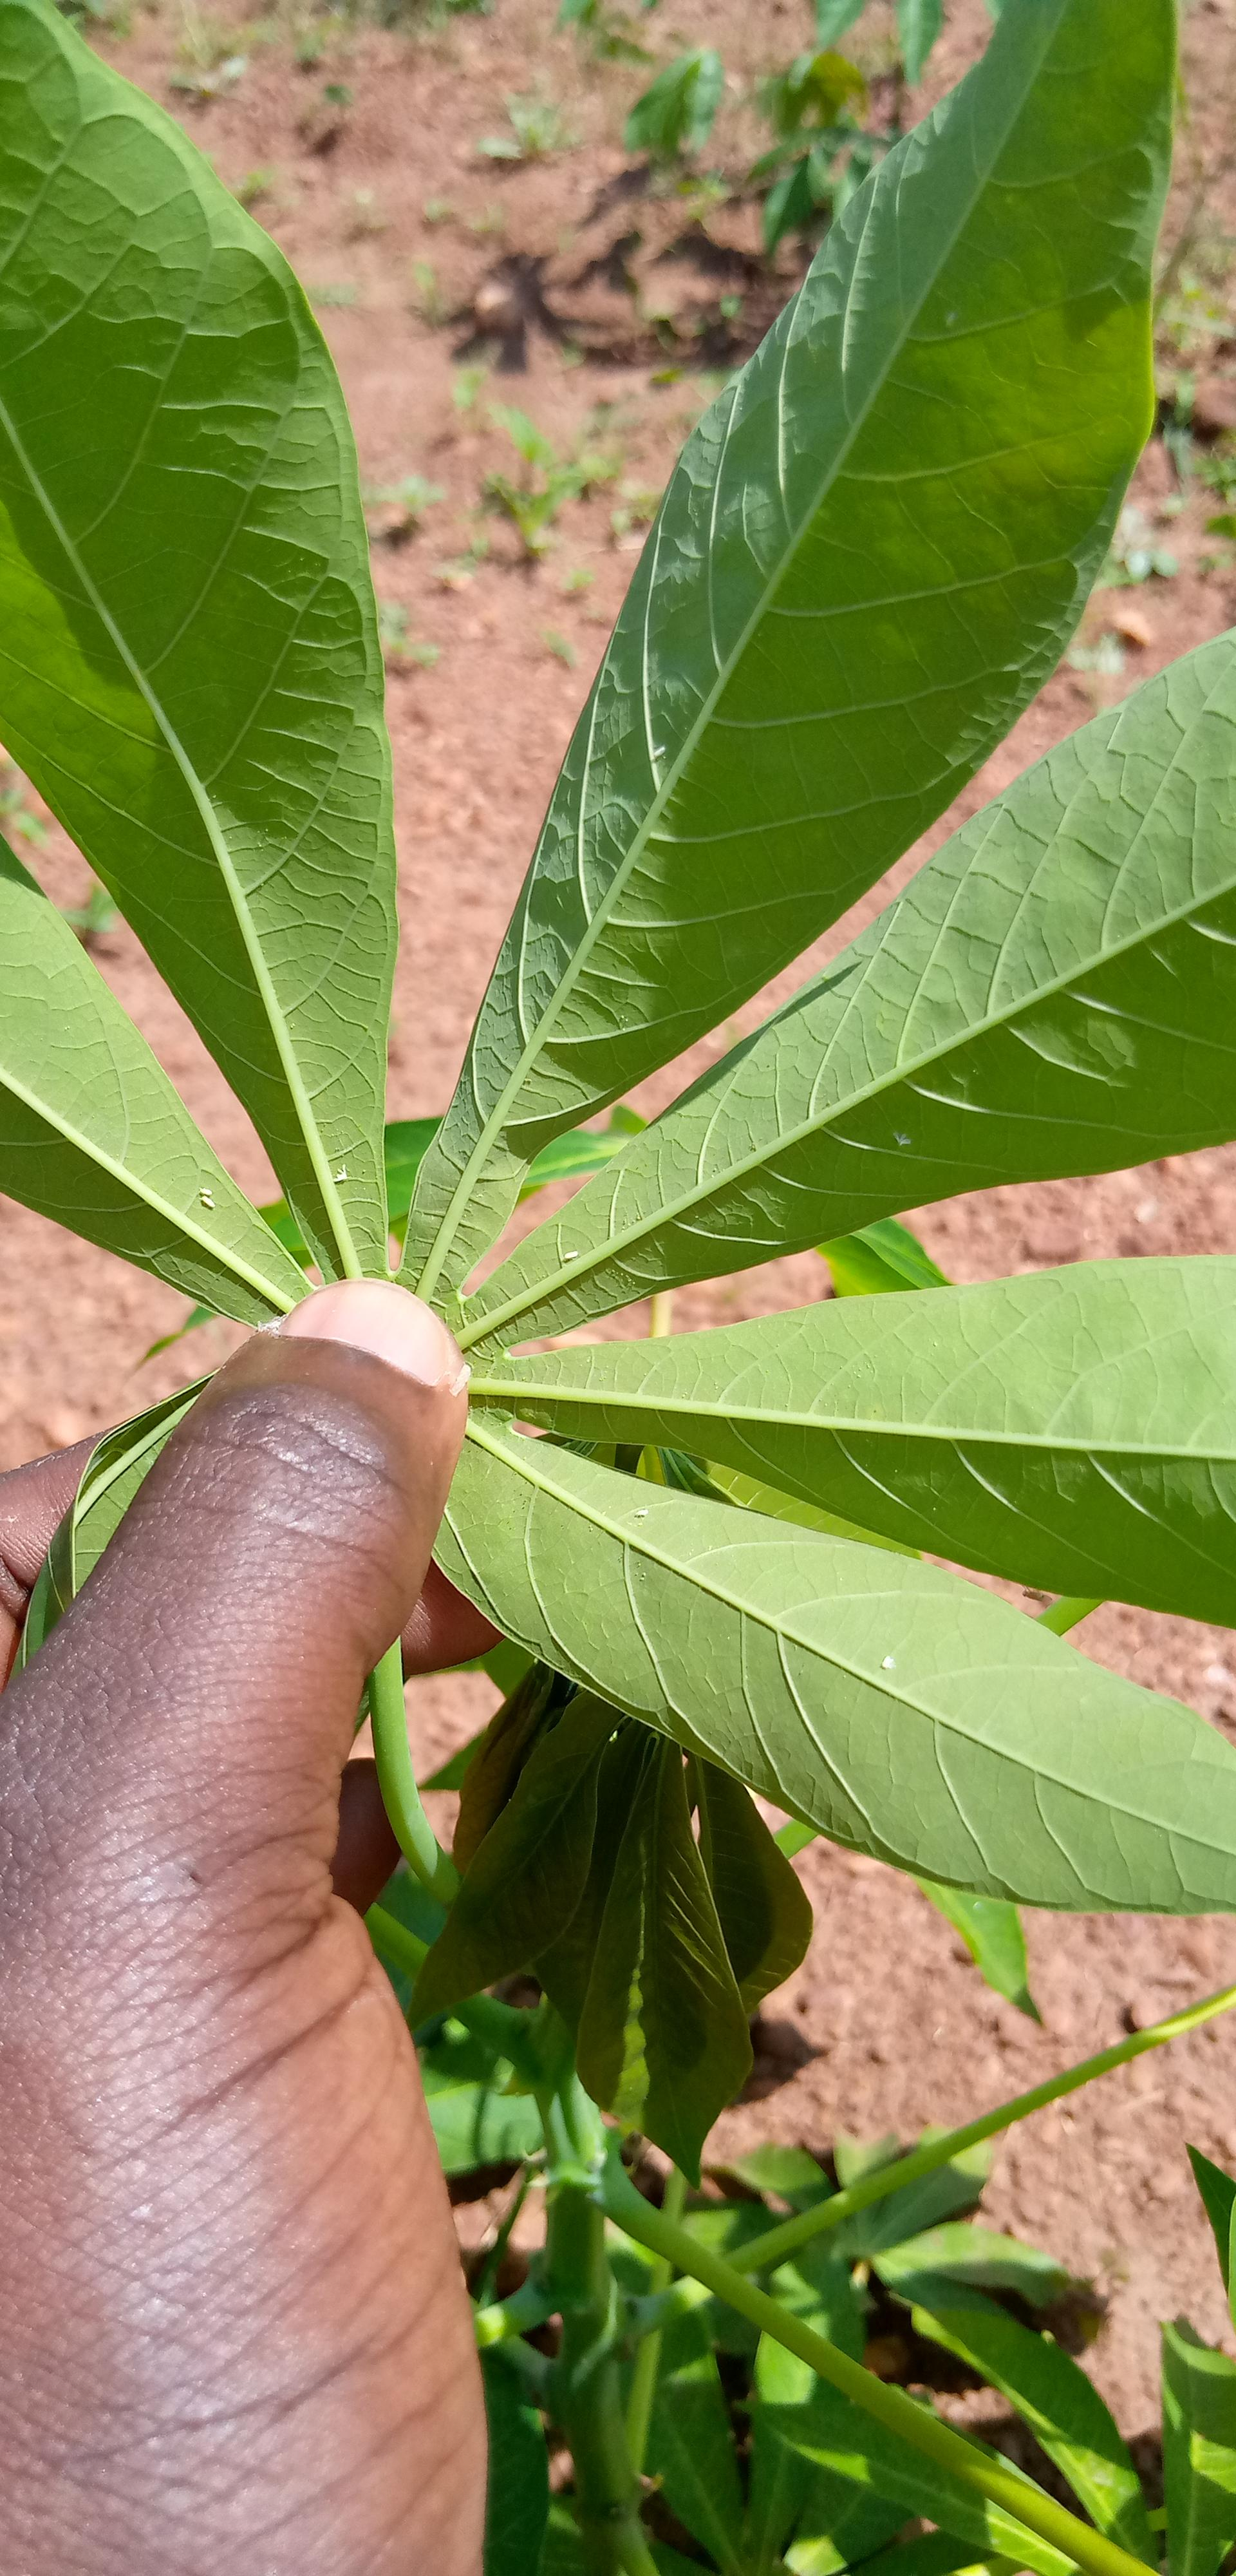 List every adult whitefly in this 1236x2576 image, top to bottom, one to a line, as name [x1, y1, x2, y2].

whitefly [652, 746, 668, 759]
whitefly [891, 1129, 912, 1149]
whitefly [332, 1163, 351, 1184]
whitefly [197, 1186, 214, 1197]
whitefly [200, 1195, 216, 1209]
whitefly [561, 1249, 581, 1262]
whitefly [632, 1506, 652, 1520]
whitefly [879, 1653, 897, 1671]